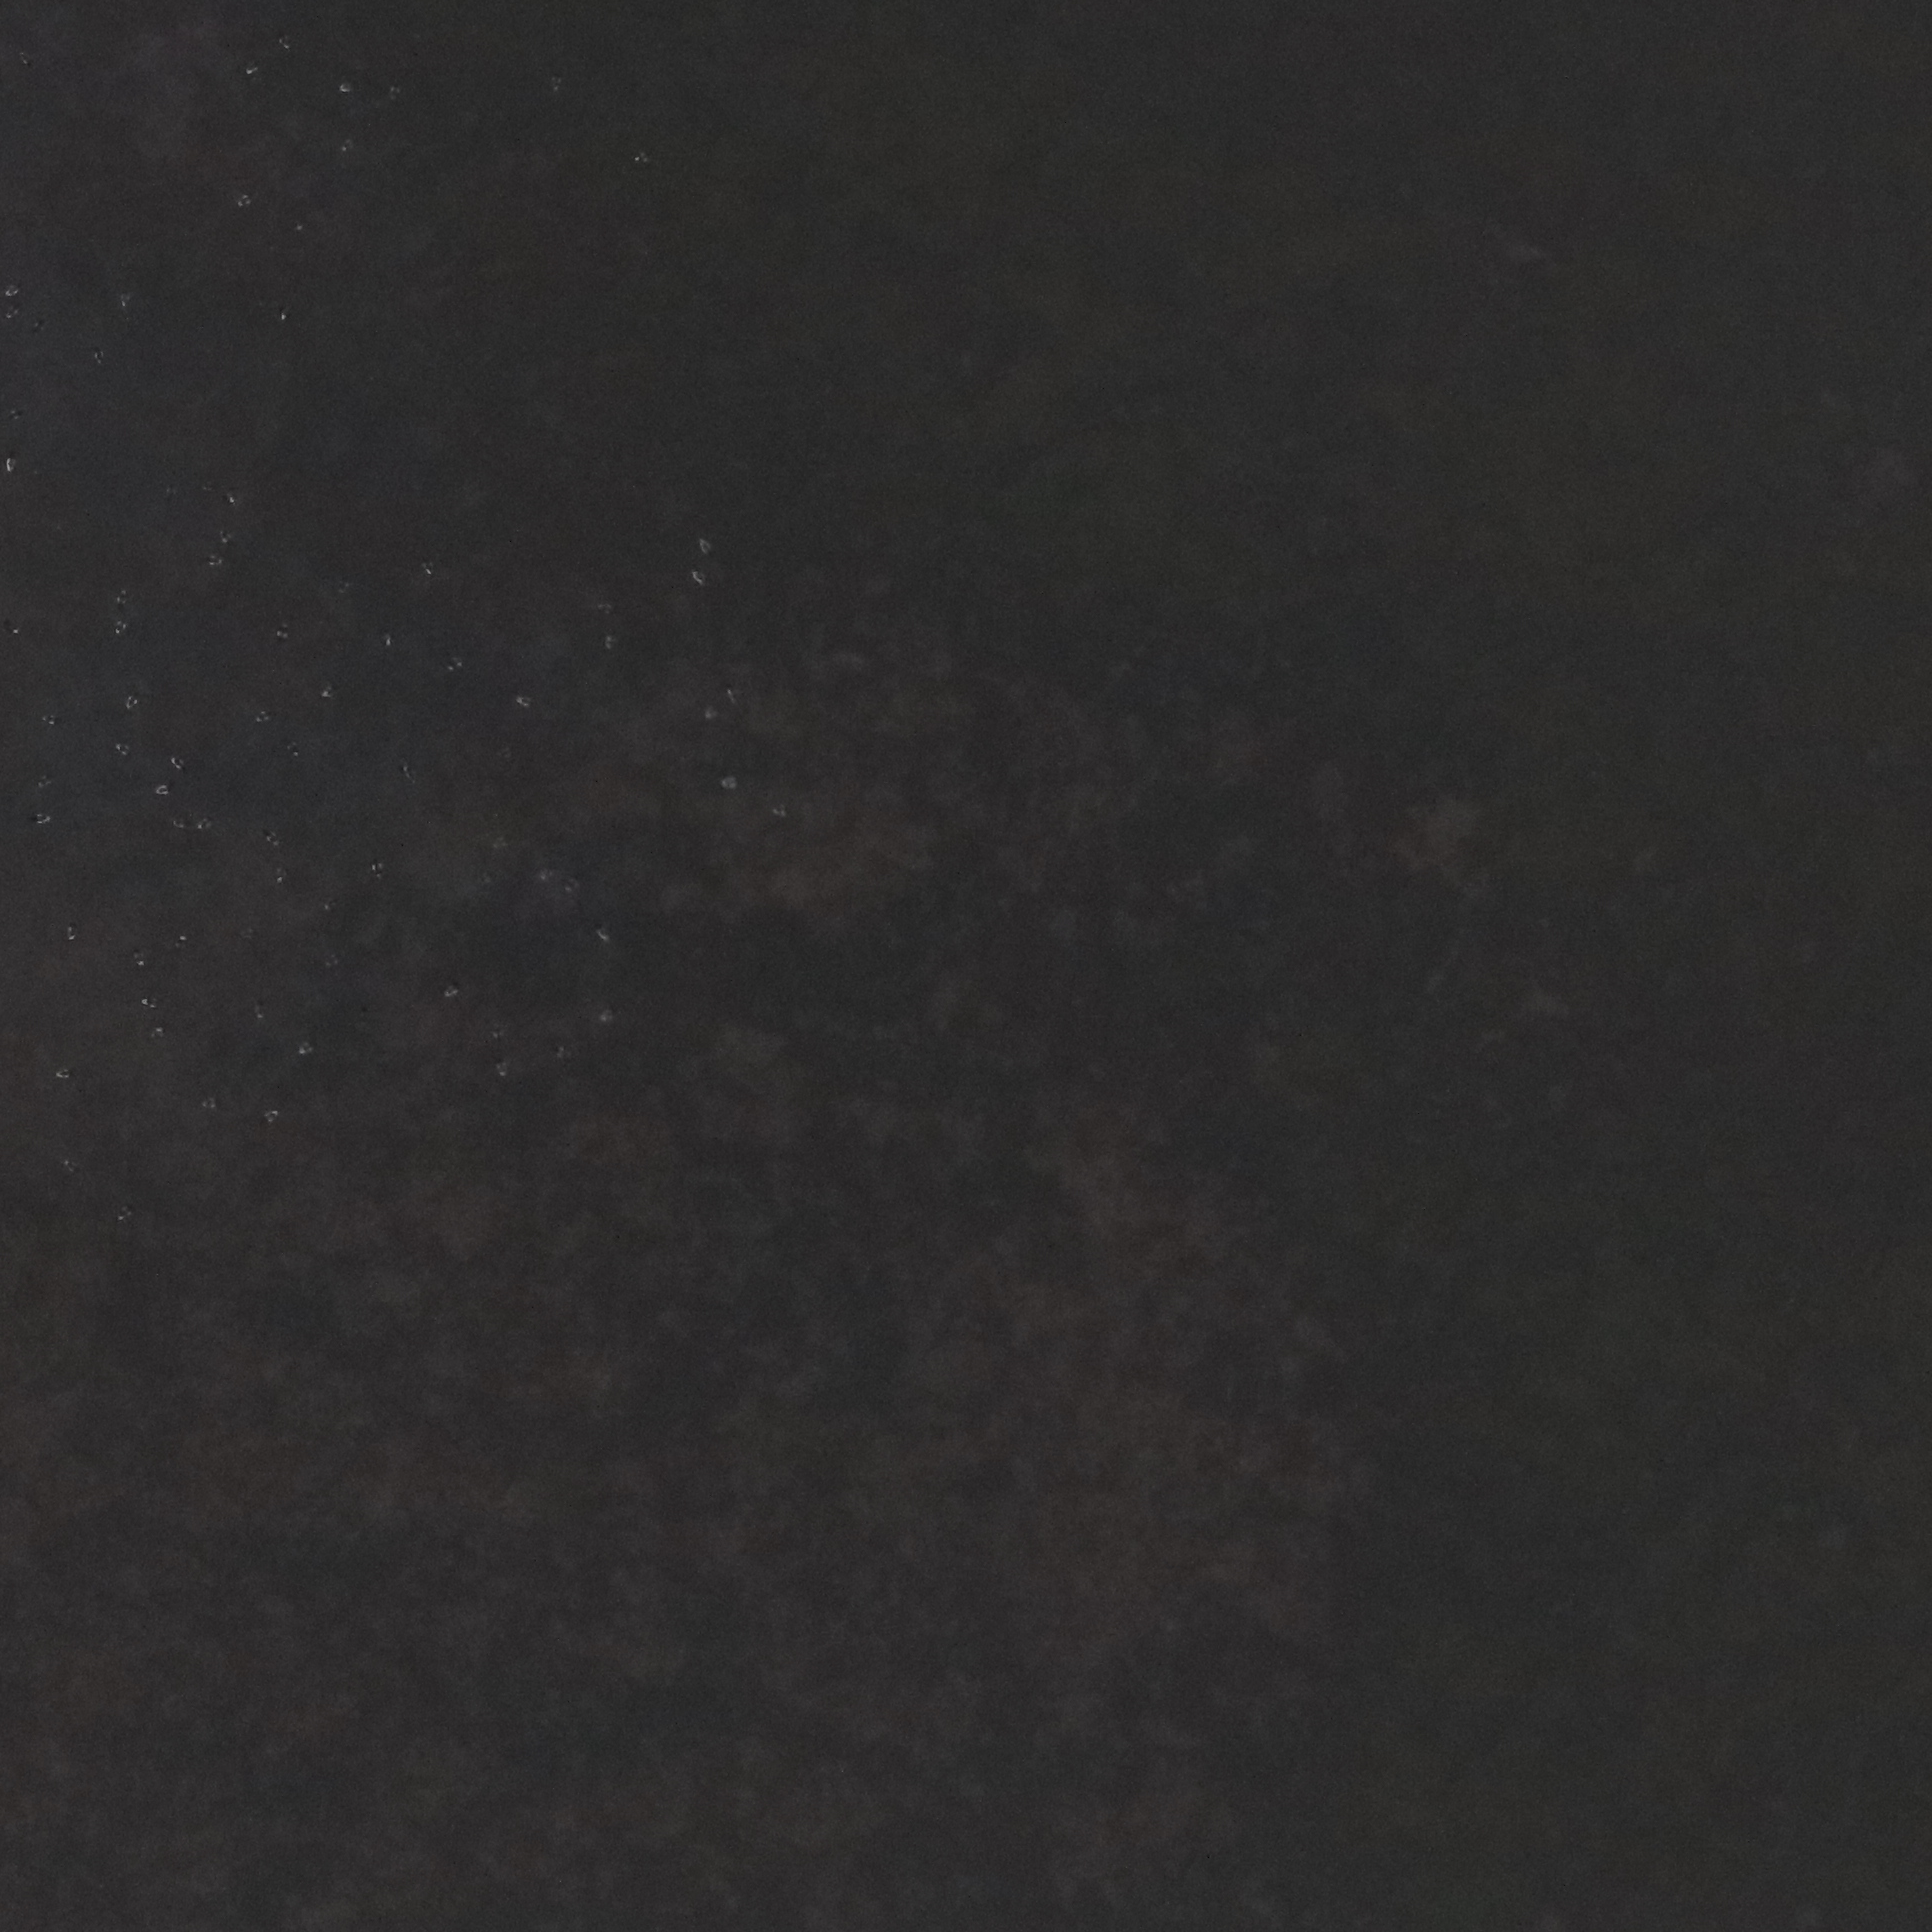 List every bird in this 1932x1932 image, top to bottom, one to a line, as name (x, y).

brant (291, 38)
brant (23, 54)
brant (254, 62)
brant (346, 81)
brant (562, 93)
brant (396, 95)
brant (346, 151)
brant (645, 159)
brant (246, 206)
brant (307, 238)
brant (11, 288)
brant (124, 301)
brant (285, 313)
brant (7, 323)
brant (42, 333)
brant (103, 354)
brant (22, 416)
brant (3, 472)
brant (213, 482)
brant (229, 496)
brant (166, 498)
brant (219, 537)
brant (717, 543)
brant (216, 554)
brant (435, 571)
brant (704, 583)
brant (339, 588)
brant (127, 594)
brant (609, 612)
brant (127, 626)
brant (277, 626)
brant (399, 632)
brant (7, 637)
brant (604, 643)
brant (459, 661)
brant (338, 686)
brant (740, 696)
brant (127, 700)
brant (516, 704)
brant (268, 713)
brant (713, 713)
brant (46, 718)
brant (134, 743)
brant (289, 748)
brant (505, 748)
brant (404, 757)
brant (179, 761)
brant (732, 770)
brant (47, 790)
brant (173, 793)
brant (788, 807)
brant (43, 819)
brant (219, 823)
brant (178, 828)
brant (280, 831)
brant (506, 846)
brant (543, 872)
brant (283, 874)
brant (387, 877)
brant (492, 878)
brant (577, 887)
brant (330, 904)
brant (80, 934)
brant (256, 941)
brant (604, 946)
brant (182, 947)
brant (330, 960)
brant (141, 963)
brant (455, 987)
brant (152, 1001)
brant (614, 1008)
brant (258, 1023)
brant (158, 1031)
brant (498, 1031)
brant (313, 1047)
brant (560, 1056)
brant (72, 1061)
brant (503, 1072)
brant (214, 1091)
brant (276, 1107)
brant (77, 1168)
brant (127, 1224)